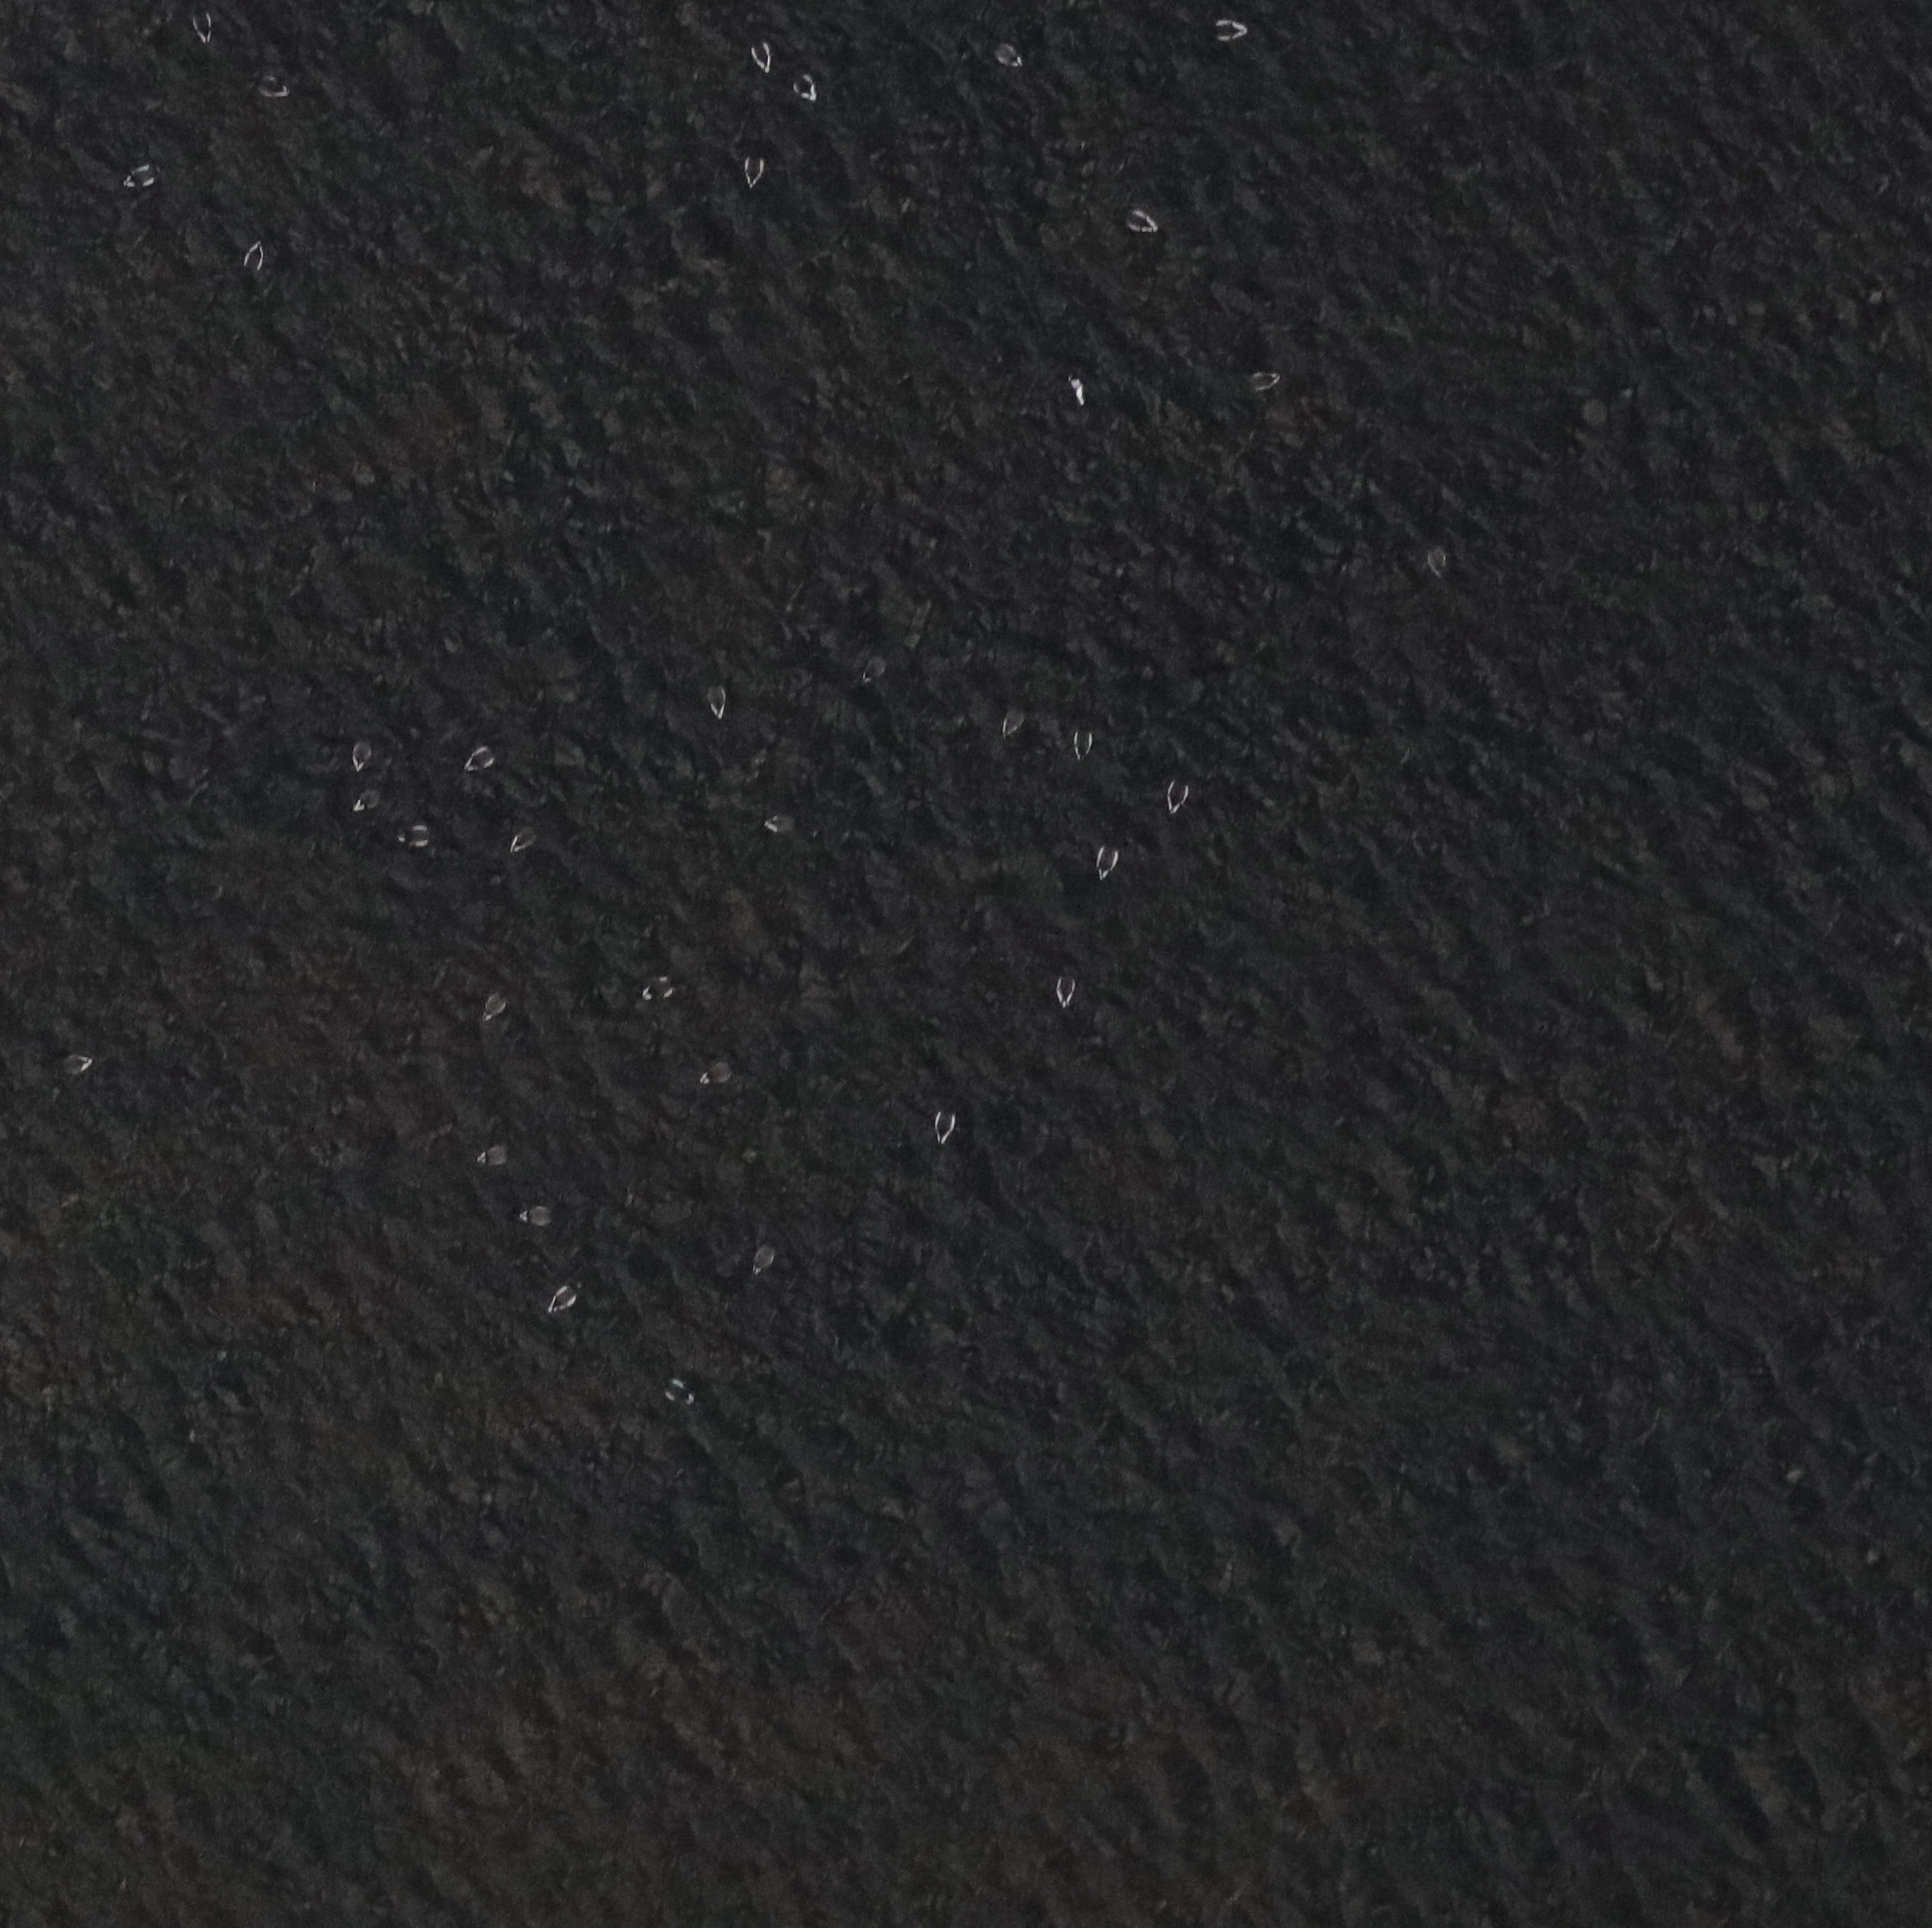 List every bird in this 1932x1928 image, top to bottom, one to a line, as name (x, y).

brant (202, 24)
brant (1225, 30)
brant (1006, 54)
brant (760, 57)
brant (270, 86)
brant (805, 86)
brant (752, 169)
brant (141, 176)
brant (1139, 220)
brant (254, 259)
brant (1262, 380)
brant (1073, 392)
brant (1437, 560)
brant (875, 668)
brant (715, 698)
brant (1014, 721)
brant (1082, 743)
brant (360, 755)
brant (482, 758)
brant (1177, 792)
brant (363, 800)
brant (781, 823)
brant (415, 834)
brant (522, 838)
brant (1108, 858)
brant (1066, 987)
brant (659, 988)
brant (494, 1005)
brant (74, 1065)
brant (719, 1074)
brant (946, 1125)
brant (495, 1156)
brant (536, 1216)
brant (764, 1257)
brant (563, 1297)
brant (675, 1389)